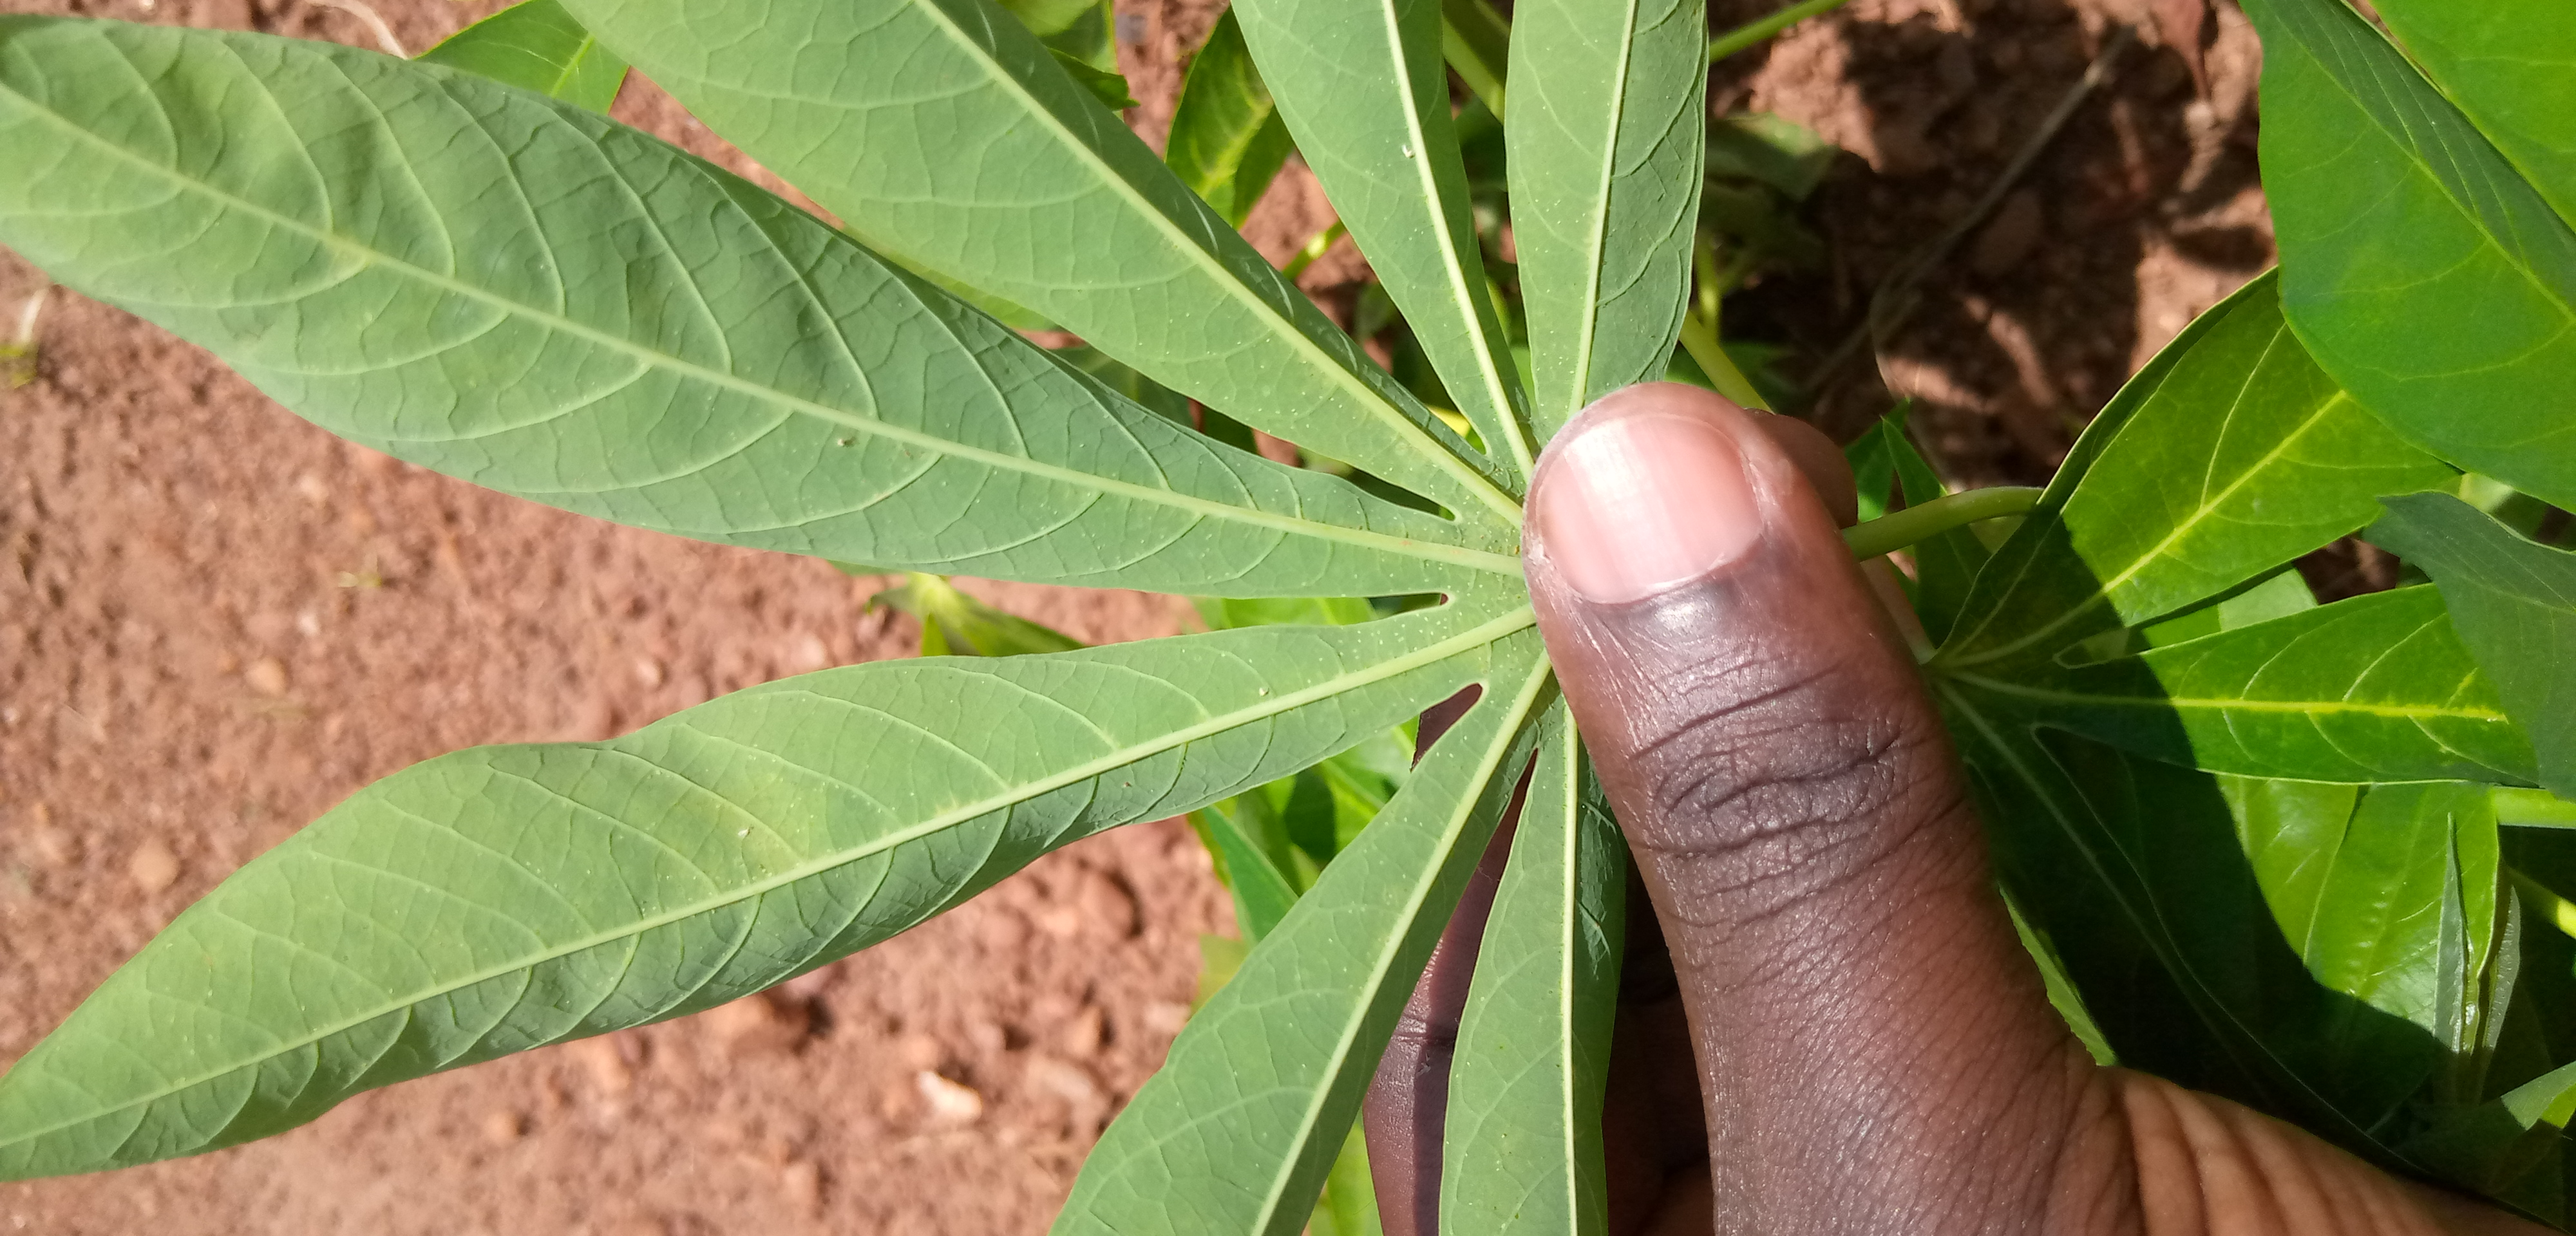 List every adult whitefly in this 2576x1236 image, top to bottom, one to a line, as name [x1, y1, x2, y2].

whitefly [1400, 142, 1413, 160]
whitefly [834, 436, 847, 448]
whitefly [1258, 686, 1267, 697]
whitefly [736, 827, 750, 838]